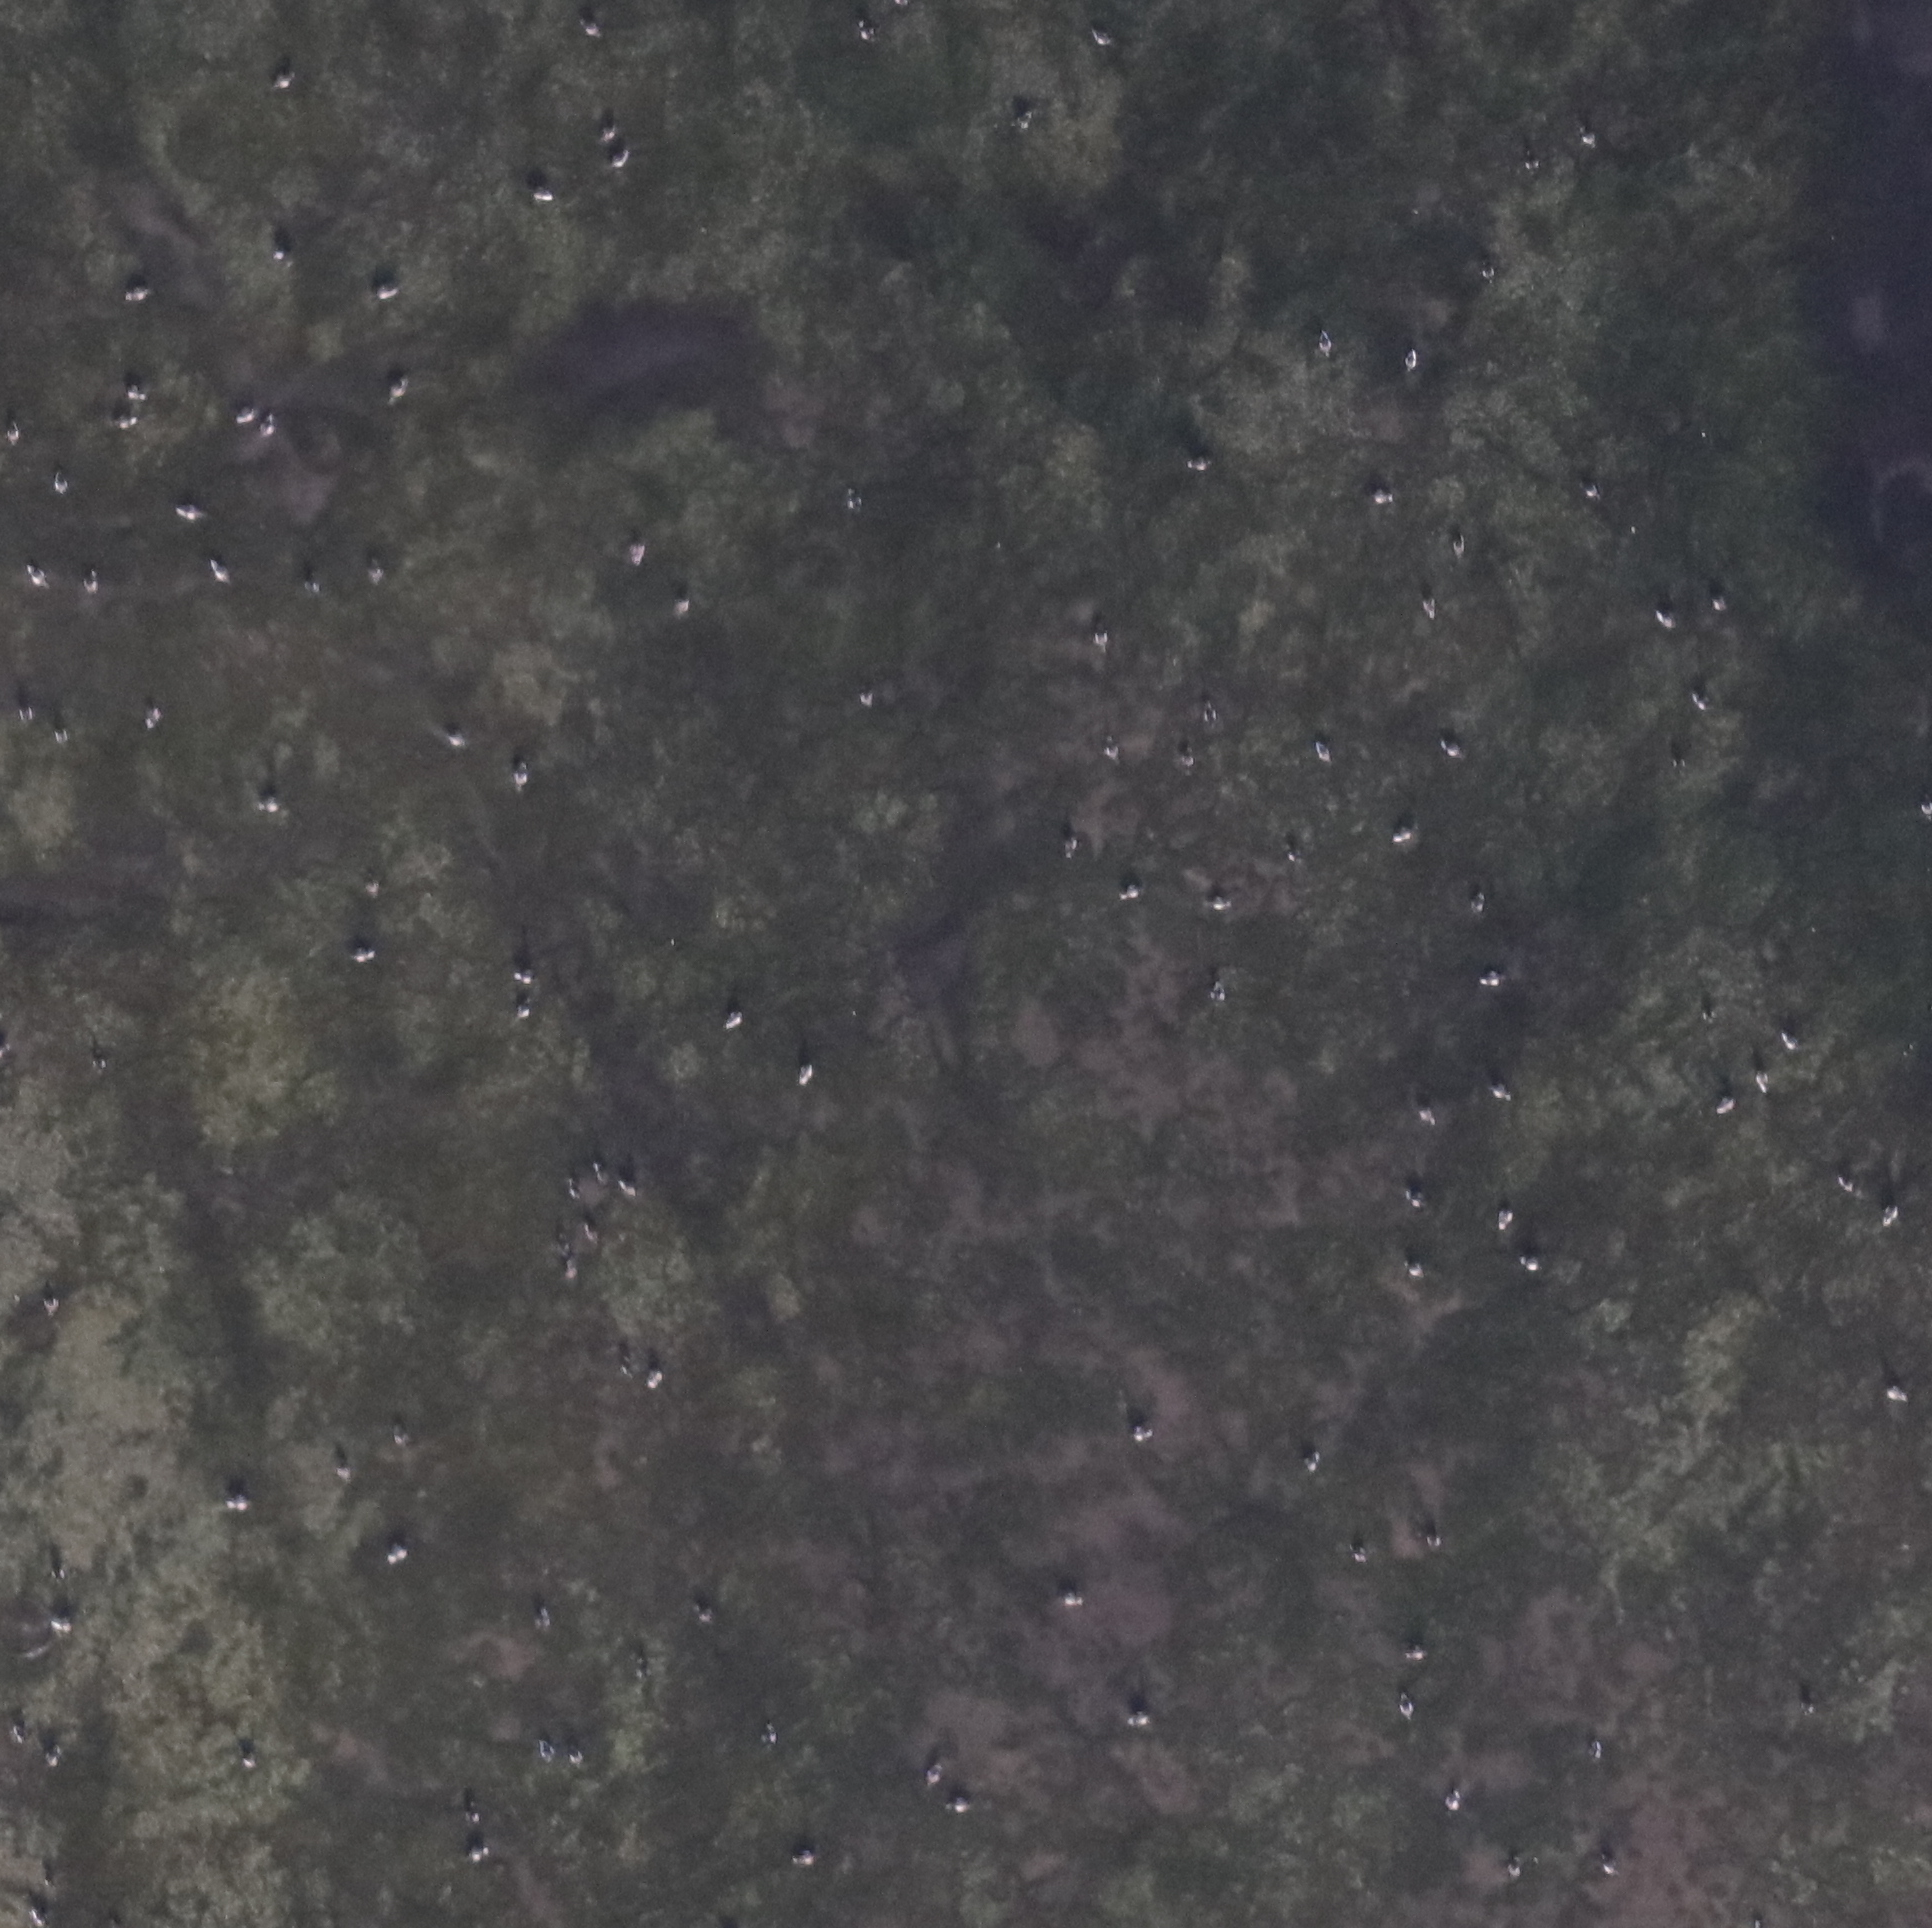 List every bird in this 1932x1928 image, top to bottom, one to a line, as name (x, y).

brant (867, 28)
brant (597, 29)
brant (1107, 41)
brant (293, 86)
brant (1027, 111)
brant (617, 132)
brant (1580, 135)
brant (1532, 161)
brant (624, 162)
brant (543, 192)
brant (280, 265)
brant (1491, 275)
brant (396, 283)
brant (148, 289)
brant (1327, 351)
brant (1406, 364)
brant (405, 383)
brant (143, 401)
brant (257, 414)
brant (131, 425)
brant (12, 426)
brant (271, 431)
brant (1209, 466)
brant (59, 490)
brant (1595, 492)
brant (1383, 496)
brant (863, 499)
brant (203, 509)
brant (1455, 542)
brant (635, 560)
brant (377, 565)
brant (214, 568)
brant (35, 578)
brant (322, 586)
brant (99, 590)
brant (687, 602)
brant (1419, 605)
brant (1719, 608)
brant (1675, 616)
brant (1107, 642)
brant (870, 687)
brant (1695, 690)
brant (27, 714)
brant (159, 714)
brant (1214, 717)
brant (57, 744)
brant (468, 744)
brant (1321, 750)
brant (1115, 754)
brant (1458, 754)
brant (1686, 756)
brant (1178, 775)
brant (530, 778)
brant (264, 806)
brant (1921, 809)
brant (1408, 834)
brant (1066, 855)
brant (1299, 863)
brant (379, 889)
brant (1118, 890)
brant (1210, 894)
brant (1483, 909)
brant (367, 954)
brant (1491, 972)
brant (535, 973)
brant (1218, 979)
brant (1706, 1010)
brant (521, 1012)
brant (735, 1027)
brant (1795, 1031)
brant (110, 1067)
brant (1769, 1074)
brant (808, 1077)
brant (1506, 1085)
brant (1724, 1103)
brant (1429, 1127)
brant (600, 1168)
brant (1845, 1182)
brant (628, 1188)
brant (575, 1189)
brant (1410, 1197)
brant (1890, 1213)
brant (1501, 1215)
brant (593, 1232)
brant (565, 1237)
brant (1530, 1259)
brant (1422, 1265)
brant (569, 1269)
brant (51, 1312)
brant (624, 1349)
brant (650, 1373)
brant (1895, 1391)
brant (408, 1441)
brant (1135, 1441)
brant (1315, 1465)
brant (348, 1475)
brant (235, 1495)
brant (1438, 1534)
brant (398, 1549)
brant (1352, 1553)
brant (56, 1568)
brant (1074, 1590)
brant (544, 1616)
brant (705, 1616)
brant (63, 1622)
brant (1415, 1653)
brant (644, 1675)
brant (1810, 1696)
brant (1408, 1708)
brant (1143, 1714)
brant (9, 1730)
brant (772, 1737)
brant (551, 1743)
brant (50, 1744)
brant (1596, 1753)
brant (259, 1755)
brant (581, 1761)
brant (930, 1773)
brant (1453, 1789)
brant (954, 1814)
brant (474, 1816)
brant (482, 1852)
brant (1508, 1854)
brant (1621, 1862)
brant (808, 1871)
brant (55, 1874)
brant (41, 1912)
brant (1753, 1912)